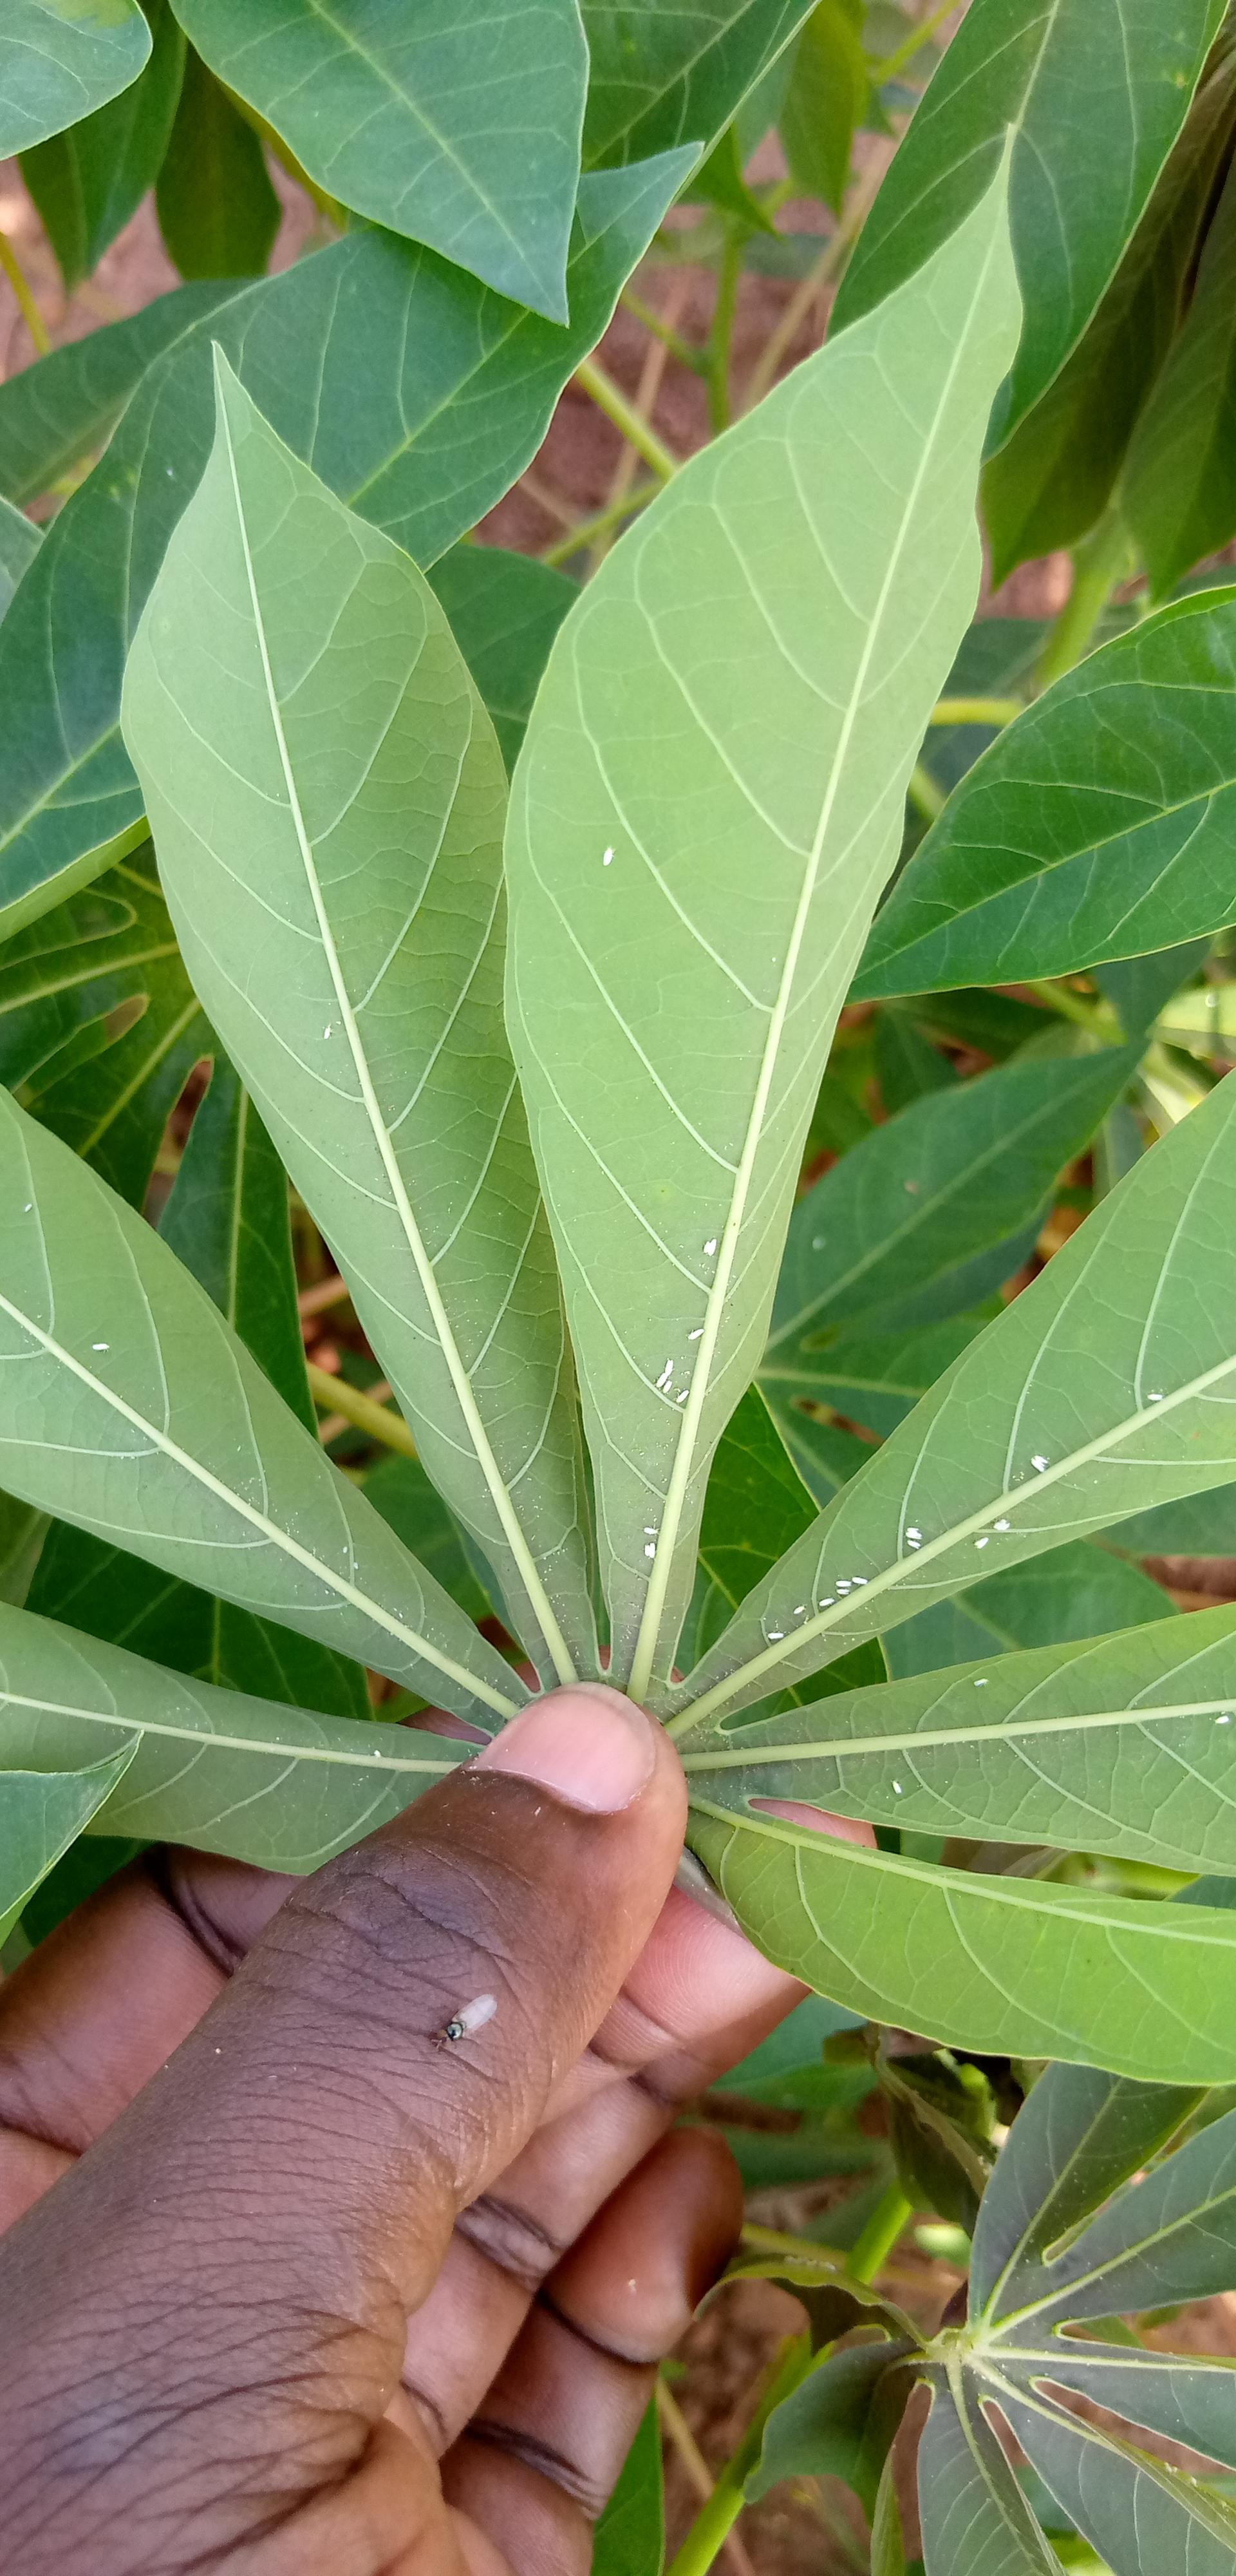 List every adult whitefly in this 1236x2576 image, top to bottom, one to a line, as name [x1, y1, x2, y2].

whitefly [598, 844, 618, 870]
whitefly [321, 1022, 333, 1043]
whitefly [708, 1236, 719, 1258]
whitefly [702, 1240, 712, 1255]
whitefly [686, 1325, 706, 1341]
whitefly [88, 1340, 116, 1354]
whitefly [664, 1357, 674, 1374]
whitefly [654, 1372, 668, 1389]
whitefly [661, 1379, 675, 1396]
whitefly [674, 1388, 691, 1405]
whitefly [1144, 1392, 1166, 1404]
whitefly [1032, 1454, 1051, 1470]
whitefly [1028, 1457, 1045, 1473]
whitefly [991, 1519, 1007, 1531]
whitefly [1002, 1521, 1012, 1532]
whitefly [642, 1522, 660, 1538]
whitefly [905, 1526, 924, 1534]
whitefly [901, 1531, 924, 1541]
whitefly [971, 1535, 992, 1553]
whitefly [904, 1539, 922, 1550]
whitefly [649, 1540, 657, 1560]
whitefly [643, 1541, 650, 1559]
whitefly [849, 1575, 868, 1587]
whitefly [833, 1580, 852, 1589]
whitefly [834, 1587, 851, 1597]
whitefly [815, 1596, 836, 1607]
whitefly [791, 1602, 807, 1616]
whitefly [764, 1629, 786, 1643]
whitefly [970, 1675, 989, 1689]
whitefly [1212, 1712, 1232, 1727]
whitefly [888, 1778, 906, 1797]